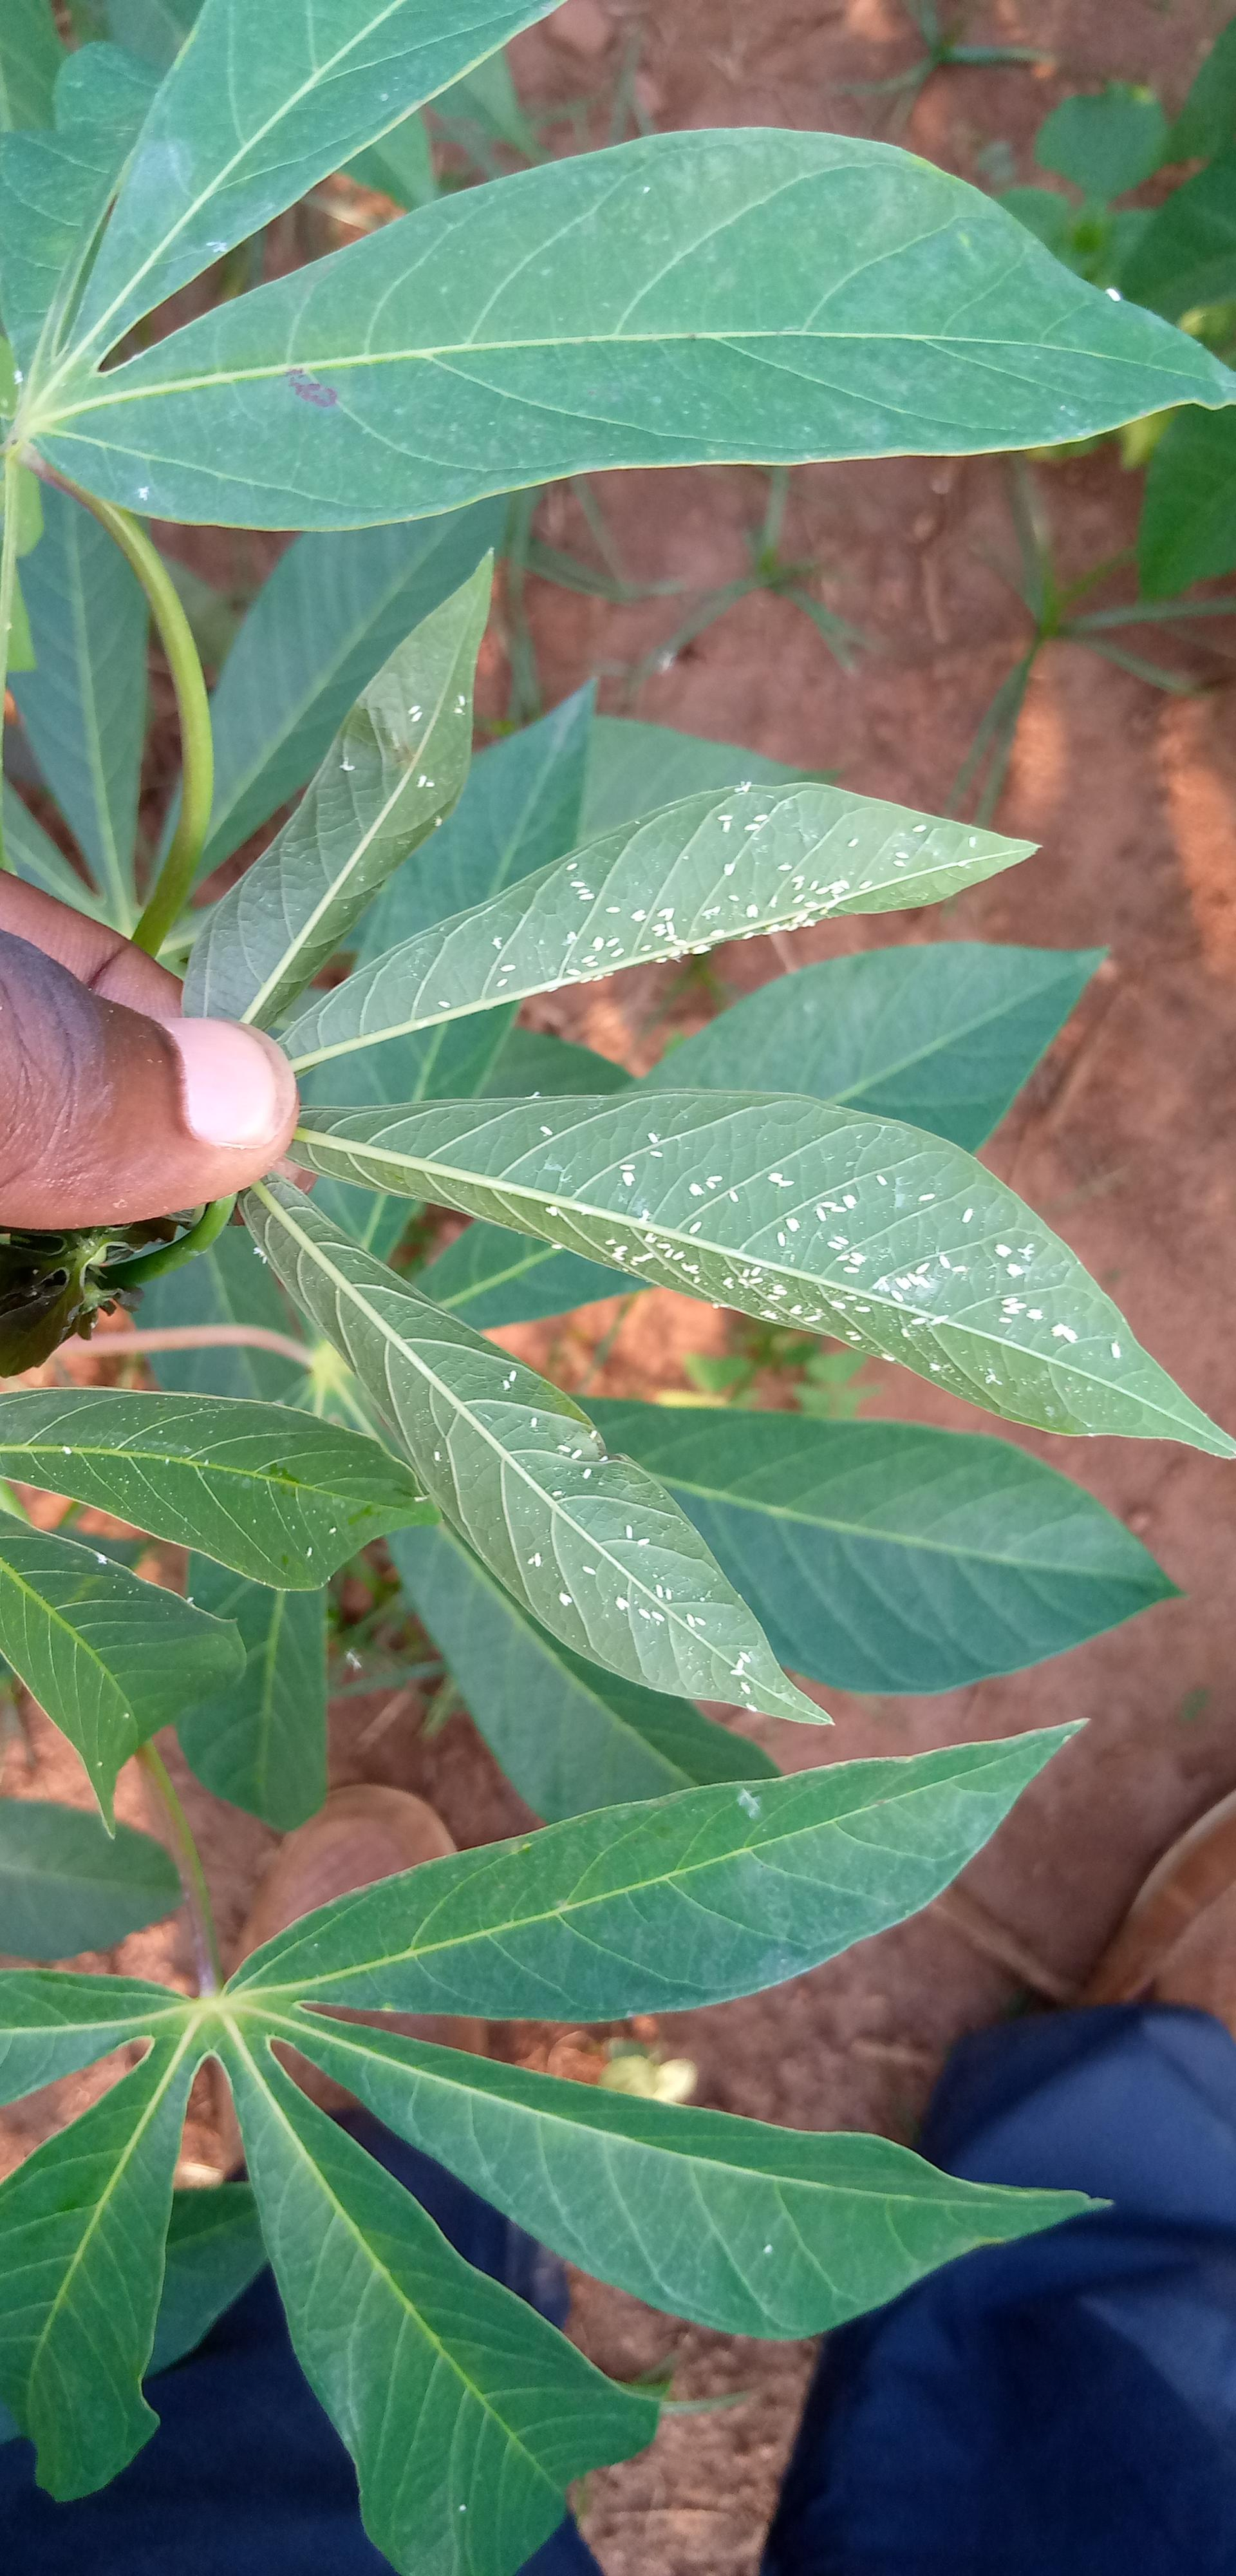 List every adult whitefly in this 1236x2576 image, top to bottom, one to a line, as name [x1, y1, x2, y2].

whitefly [205, 238, 228, 255]
whitefly [1103, 285, 1124, 304]
whitefly [13, 368, 24, 386]
whitefly [133, 481, 153, 504]
whitefly [456, 694, 467, 706]
whitefly [407, 704, 422, 714]
whitefly [452, 706, 465, 715]
whitefly [411, 710, 424, 723]
whitefly [337, 755, 357, 772]
whitefly [416, 774, 428, 790]
whitefly [731, 775, 753, 794]
whitefly [424, 781, 436, 789]
whitefly [716, 812, 734, 820]
whitefly [753, 813, 769, 822]
whitefly [432, 813, 444, 828]
whitefly [721, 820, 731, 833]
whitefly [742, 823, 761, 830]
whitefly [911, 824, 928, 833]
whitefly [967, 834, 978, 849]
whitefly [847, 836, 859, 848]
whitefly [893, 850, 910, 859]
whitefly [891, 859, 907, 868]
whitefly [722, 860, 735, 876]
whitefly [564, 862, 579, 871]
whitefly [776, 862, 792, 871]
whitefly [791, 875, 805, 882]
whitefly [810, 879, 819, 891]
whitefly [839, 879, 850, 890]
whitefly [569, 880, 586, 887]
whitefly [859, 880, 874, 891]
whitefly [829, 880, 840, 890]
whitefly [794, 881, 803, 892]
whitefly [816, 886, 829, 896]
whitefly [830, 887, 843, 895]
whitefly [576, 889, 590, 894]
whitefly [577, 893, 595, 901]
whitefly [726, 893, 740, 904]
whitefly [767, 893, 780, 909]
whitefly [792, 893, 805, 905]
whitefly [803, 901, 819, 907]
whitefly [751, 903, 759, 920]
whitefly [746, 904, 753, 918]
whitefly [603, 905, 622, 914]
whitefly [701, 905, 722, 918]
whitefly [630, 907, 646, 922]
whitefly [666, 907, 675, 921]
whitefly [656, 907, 669, 918]
whitefly [818, 908, 829, 916]
whitefly [793, 912, 807, 923]
whitefly [801, 919, 816, 927]
whitefly [666, 921, 674, 934]
whitefly [787, 922, 800, 932]
whitefly [650, 923, 666, 932]
whitefly [778, 923, 789, 931]
whitefly [765, 923, 779, 934]
whitefly [565, 927, 578, 942]
whitefly [707, 928, 724, 936]
whitefly [654, 929, 667, 937]
whitefly [742, 931, 754, 941]
whitefly [490, 934, 505, 953]
whitefly [664, 934, 679, 941]
whitefly [592, 935, 604, 952]
whitefly [606, 936, 621, 948]
whitefly [673, 940, 688, 945]
whitefly [637, 943, 652, 952]
whitefly [693, 943, 712, 956]
whitefly [610, 947, 625, 958]
whitefly [682, 949, 689, 955]
whitefly [669, 949, 680, 958]
whitefly [583, 954, 597, 963]
whitefly [655, 956, 667, 965]
whitefly [585, 961, 599, 969]
whitefly [498, 962, 518, 974]
whitefly [565, 965, 583, 977]
whitefly [604, 971, 614, 978]
whitefly [593, 974, 604, 982]
whitefly [580, 976, 592, 985]
whitefly [494, 978, 509, 988]
whitefly [436, 998, 451, 1009]
whitefly [523, 1090, 543, 1101]
whitefly [539, 1124, 554, 1136]
whitefly [647, 1132, 659, 1144]
whitefly [649, 1150, 664, 1159]
whitefly [618, 1162, 636, 1171]
whitefly [626, 1171, 635, 1182]
whitefly [769, 1171, 783, 1179]
whitefly [622, 1172, 632, 1188]
whitefly [876, 1174, 888, 1186]
whitefly [706, 1175, 723, 1182]
whitefly [767, 1176, 782, 1184]
whitefly [779, 1180, 796, 1187]
whitefly [705, 1181, 717, 1190]
whitefly [691, 1182, 704, 1196]
whitefly [689, 1186, 698, 1197]
whitefly [727, 1190, 740, 1203]
whitefly [916, 1193, 937, 1202]
whitefly [847, 1195, 857, 1205]
whitefly [842, 1196, 854, 1209]
whitefly [820, 1201, 838, 1207]
whitefly [543, 1203, 550, 1214]
whitefly [550, 1205, 559, 1217]
whitefly [960, 1206, 975, 1224]
whitefly [815, 1207, 827, 1222]
whitefly [830, 1207, 848, 1213]
whitefly [785, 1218, 797, 1233]
whitefly [791, 1218, 800, 1229]
whitefly [688, 1220, 703, 1233]
whitefly [776, 1230, 786, 1247]
whitefly [644, 1231, 651, 1242]
whitefly [833, 1235, 850, 1246]
whitefly [650, 1236, 657, 1244]
whitefly [604, 1238, 617, 1246]
whitefly [827, 1240, 844, 1251]
whitefly [1015, 1240, 1035, 1257]
whitefly [655, 1242, 671, 1248]
whitefly [549, 1242, 563, 1251]
whitefly [995, 1243, 1012, 1255]
whitefly [252, 1244, 261, 1254]
whitefly [614, 1244, 628, 1252]
whitefly [664, 1247, 675, 1258]
whitefly [993, 1247, 1007, 1258]
whitefly [672, 1250, 686, 1261]
whitefly [259, 1251, 265, 1256]
whitefly [612, 1251, 624, 1257]
whitefly [851, 1252, 866, 1263]
whitefly [646, 1253, 654, 1259]
whitefly [836, 1253, 850, 1262]
whitefly [939, 1253, 951, 1269]
whitefly [261, 1255, 267, 1264]
whitefly [632, 1255, 645, 1262]
whitefly [614, 1256, 624, 1261]
whitefly [848, 1258, 863, 1267]
whitefly [630, 1260, 638, 1266]
whitefly [680, 1262, 687, 1271]
whitefly [916, 1262, 930, 1274]
whitefly [1007, 1262, 1024, 1276]
whitefly [688, 1264, 699, 1271]
whitefly [750, 1265, 762, 1276]
whitefly [951, 1265, 967, 1273]
whitefly [841, 1266, 861, 1274]
whitefly [1006, 1267, 1018, 1278]
whitefly [740, 1269, 751, 1278]
whitefly [689, 1269, 700, 1274]
whitefly [906, 1273, 919, 1285]
whitefly [691, 1275, 701, 1284]
whitefly [871, 1275, 890, 1292]
whitefly [722, 1276, 733, 1285]
whitefly [917, 1276, 931, 1289]
whitefly [738, 1277, 747, 1286]
whitefly [749, 1277, 764, 1285]
whitefly [895, 1277, 909, 1291]
whitefly [902, 1277, 912, 1288]
whitefly [772, 1283, 783, 1289]
whitefly [726, 1283, 735, 1290]
whitefly [772, 1289, 788, 1296]
whitefly [890, 1289, 905, 1302]
whitefly [766, 1293, 782, 1302]
whitefly [844, 1294, 857, 1301]
whitefly [1000, 1296, 1018, 1305]
whitefly [830, 1299, 846, 1310]
whitefly [1009, 1303, 1027, 1309]
whitefly [789, 1304, 803, 1314]
whitefly [853, 1305, 872, 1312]
whitefly [814, 1307, 823, 1313]
whitefly [1002, 1307, 1019, 1315]
whitefly [1028, 1308, 1043, 1314]
whitefly [760, 1309, 771, 1316]
whitefly [1025, 1312, 1045, 1321]
whitefly [764, 1313, 778, 1320]
whitefly [802, 1314, 818, 1321]
whitefly [930, 1314, 949, 1327]
whitefly [910, 1316, 925, 1325]
whitefly [997, 1316, 1013, 1324]
whitefly [1052, 1323, 1063, 1331]
whitefly [899, 1326, 912, 1338]
whitefly [1053, 1326, 1069, 1338]
whitefly [845, 1329, 859, 1336]
whitefly [1066, 1329, 1079, 1340]
whitefly [1062, 1330, 1080, 1343]
whitefly [848, 1336, 863, 1341]
whitefly [1109, 1341, 1123, 1359]
whitefly [880, 1352, 895, 1362]
whitefly [928, 1362, 941, 1372]
whitefly [983, 1367, 1003, 1387]
whitefly [508, 1368, 517, 1382]
whitefly [501, 1378, 511, 1392]
whitefly [528, 1414, 539, 1430]
whitefly [588, 1428, 597, 1440]
whitefly [556, 1443, 571, 1454]
whitefly [61, 1444, 73, 1456]
whitefly [570, 1448, 583, 1459]
whitefly [433, 1450, 442, 1462]
whitefly [597, 1455, 608, 1461]
whitefly [581, 1466, 592, 1481]
whitefly [550, 1488, 563, 1497]
whitefly [412, 1495, 428, 1502]
whitefly [624, 1522, 634, 1540]
whitefly [327, 1525, 337, 1535]
whitefly [637, 1535, 651, 1546]
whitefly [305, 1546, 314, 1558]
whitefly [534, 1551, 542, 1568]
whitefly [95, 1552, 109, 1566]
whitefly [526, 1556, 534, 1565]
whitefly [581, 1565, 596, 1576]
whitefly [655, 1582, 664, 1599]
whitefly [666, 1586, 673, 1600]
whitefly [559, 1591, 573, 1604]
whitefly [185, 1595, 194, 1604]
whitefly [616, 1595, 630, 1608]
whitefly [558, 1596, 568, 1607]
whitefly [615, 1600, 625, 1611]
whitefly [638, 1607, 651, 1620]
whitefly [651, 1611, 666, 1622]
whitefly [686, 1613, 696, 1628]
whitefly [694, 1616, 707, 1627]
whitefly [740, 1651, 752, 1663]
whitefly [735, 1658, 745, 1669]
whitefly [729, 1669, 745, 1676]
whitefly [740, 1680, 751, 1695]
whitefly [744, 1701, 758, 1713]
whitefly [760, 2239, 779, 2256]
whitefly [453, 2497, 473, 2516]